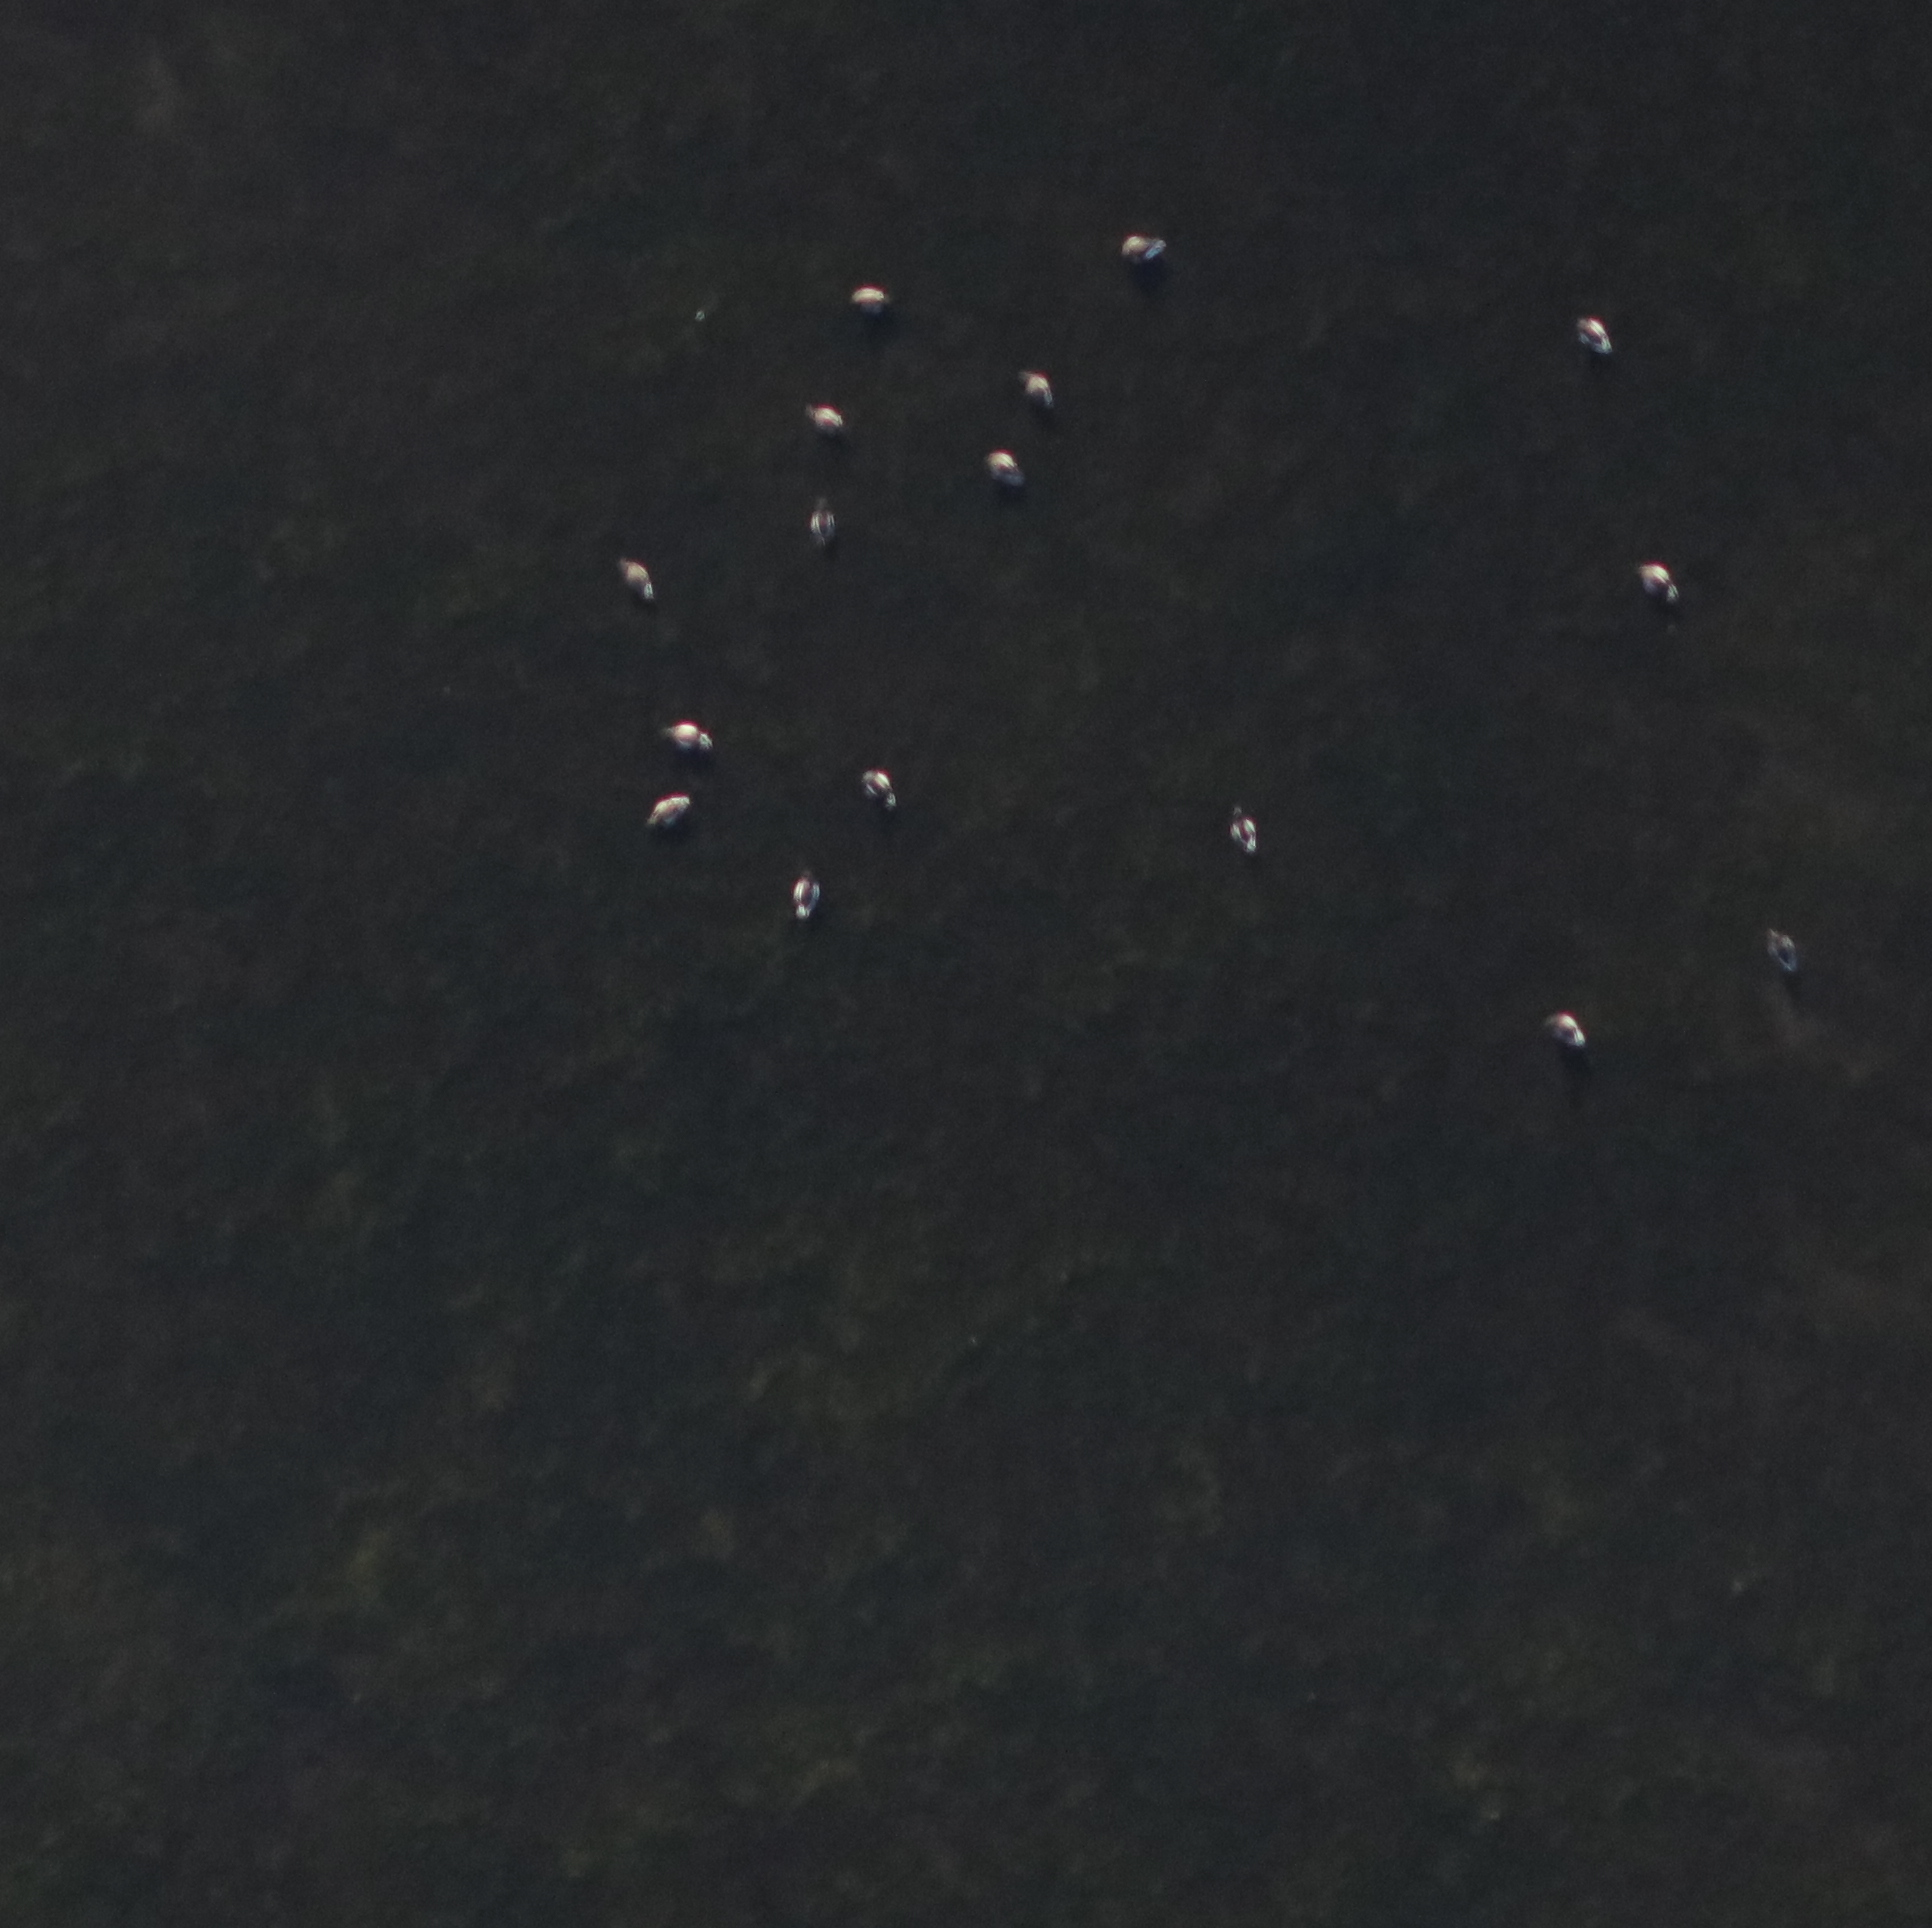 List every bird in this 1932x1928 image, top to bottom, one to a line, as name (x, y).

brant (1140, 250)
brant (871, 290)
brant (1593, 335)
brant (1038, 389)
brant (824, 415)
brant (1001, 468)
brant (824, 519)
brant (1662, 583)
brant (638, 584)
brant (689, 734)
brant (880, 787)
brant (669, 811)
brant (1247, 826)
brant (809, 898)
brant (1784, 952)
brant (1565, 1028)